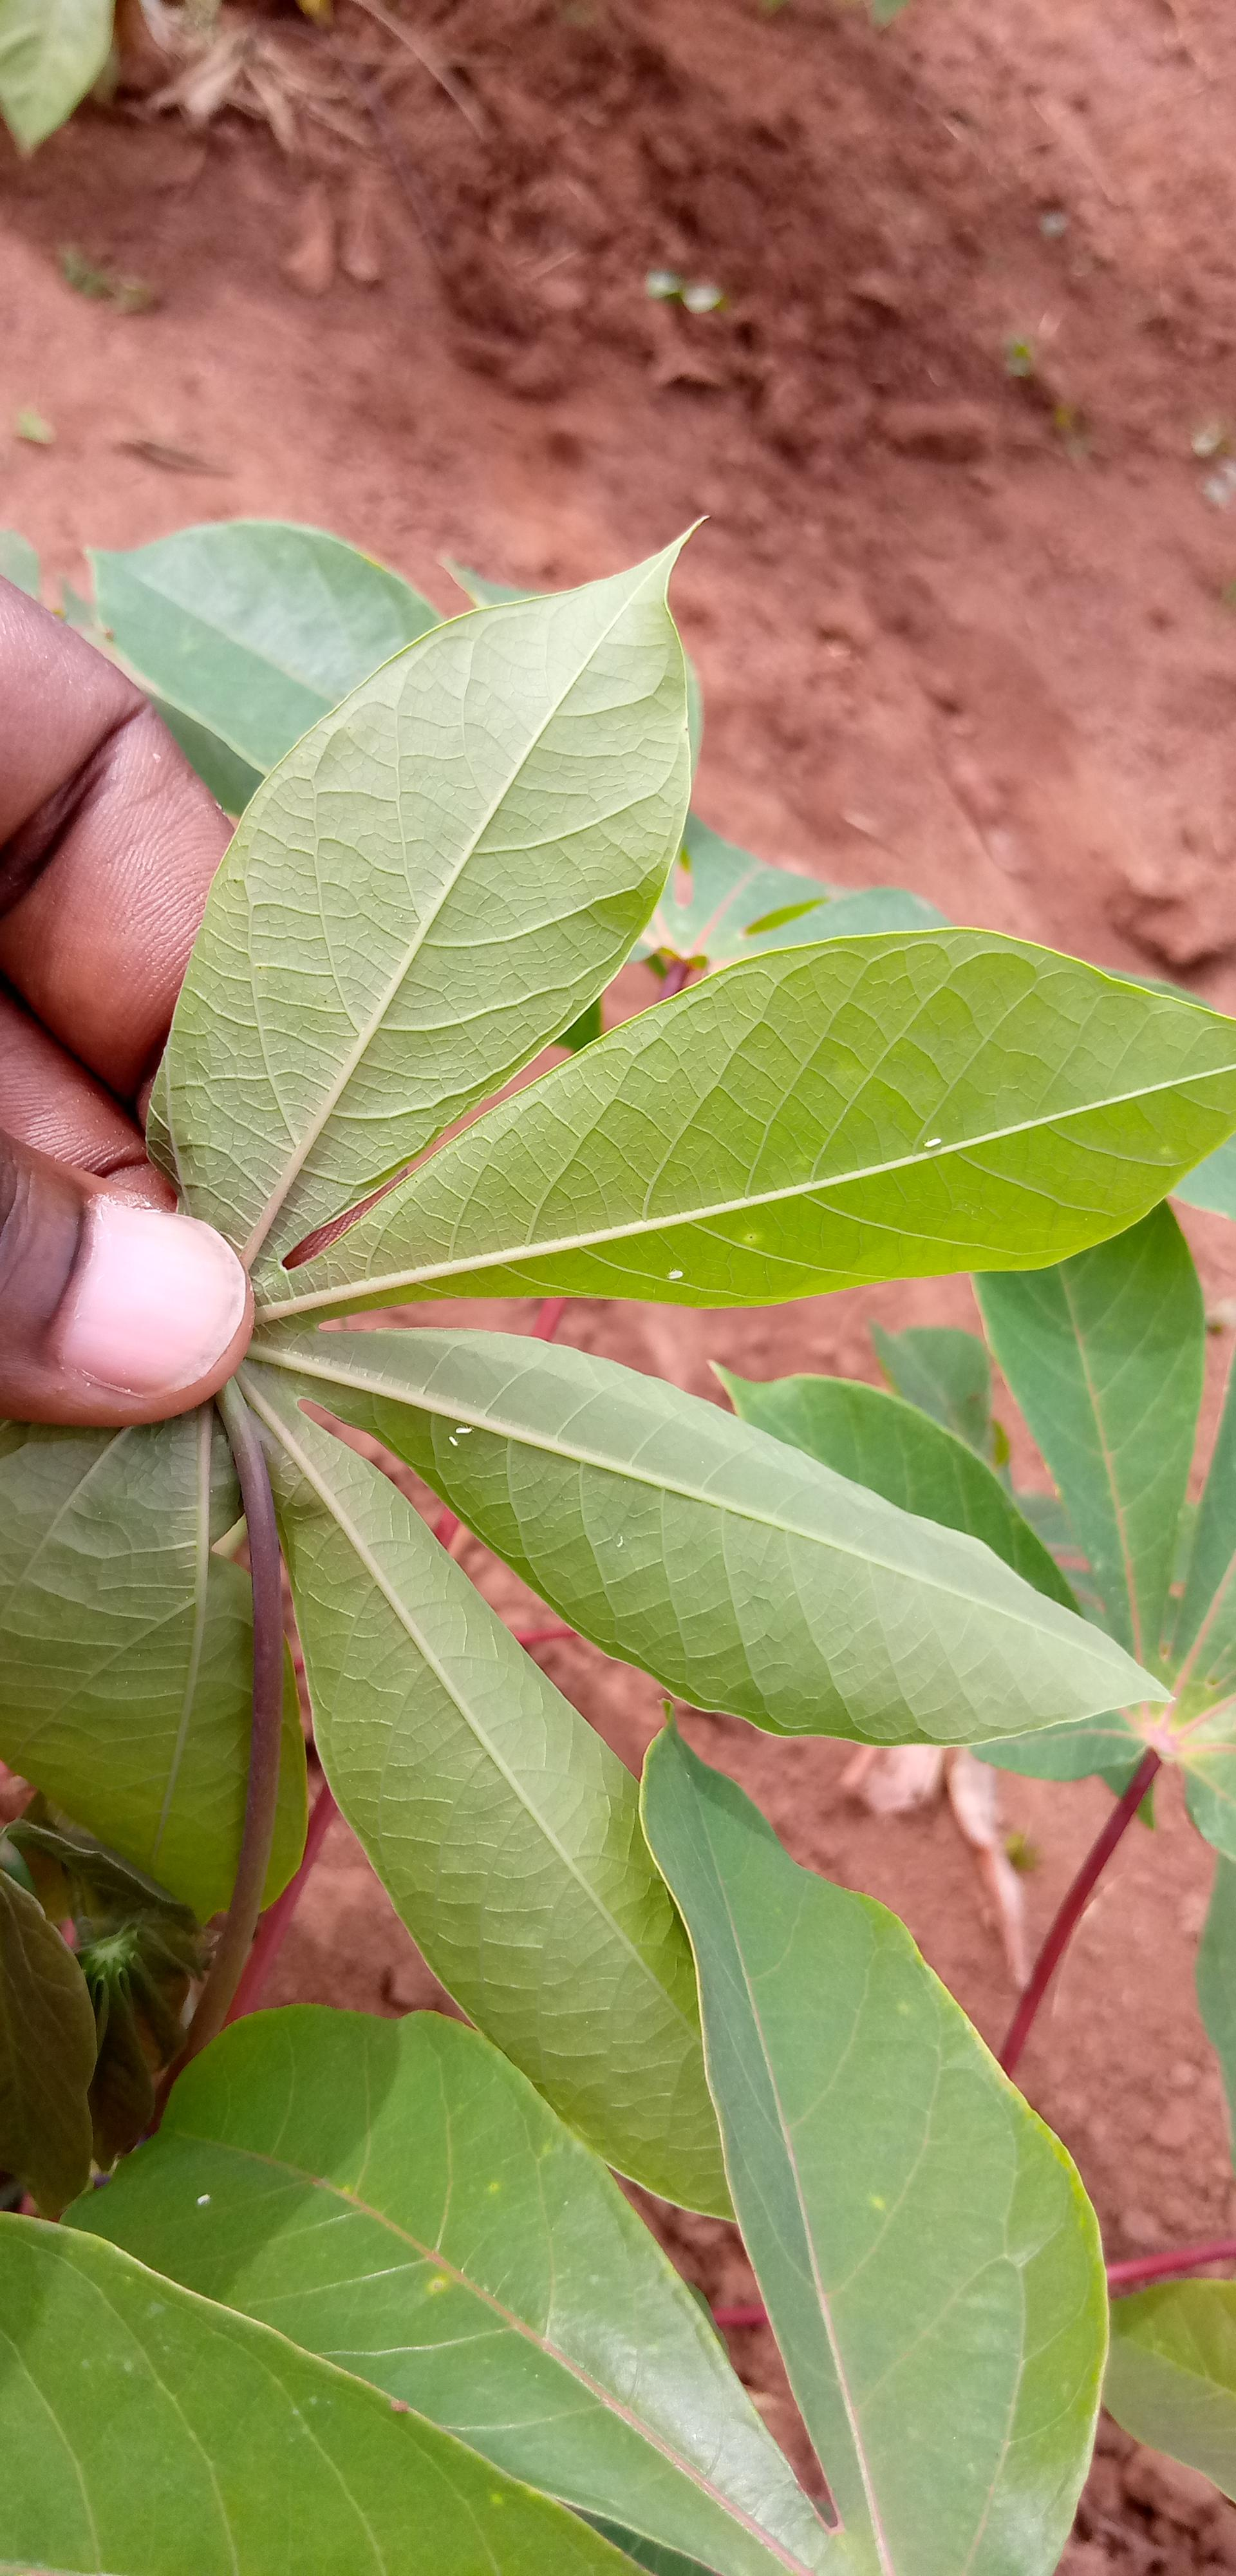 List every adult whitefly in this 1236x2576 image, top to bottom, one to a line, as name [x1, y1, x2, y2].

whitefly [891, 1121, 959, 1182]
whitefly [630, 1258, 713, 1314]
whitefly [436, 1405, 485, 1481]